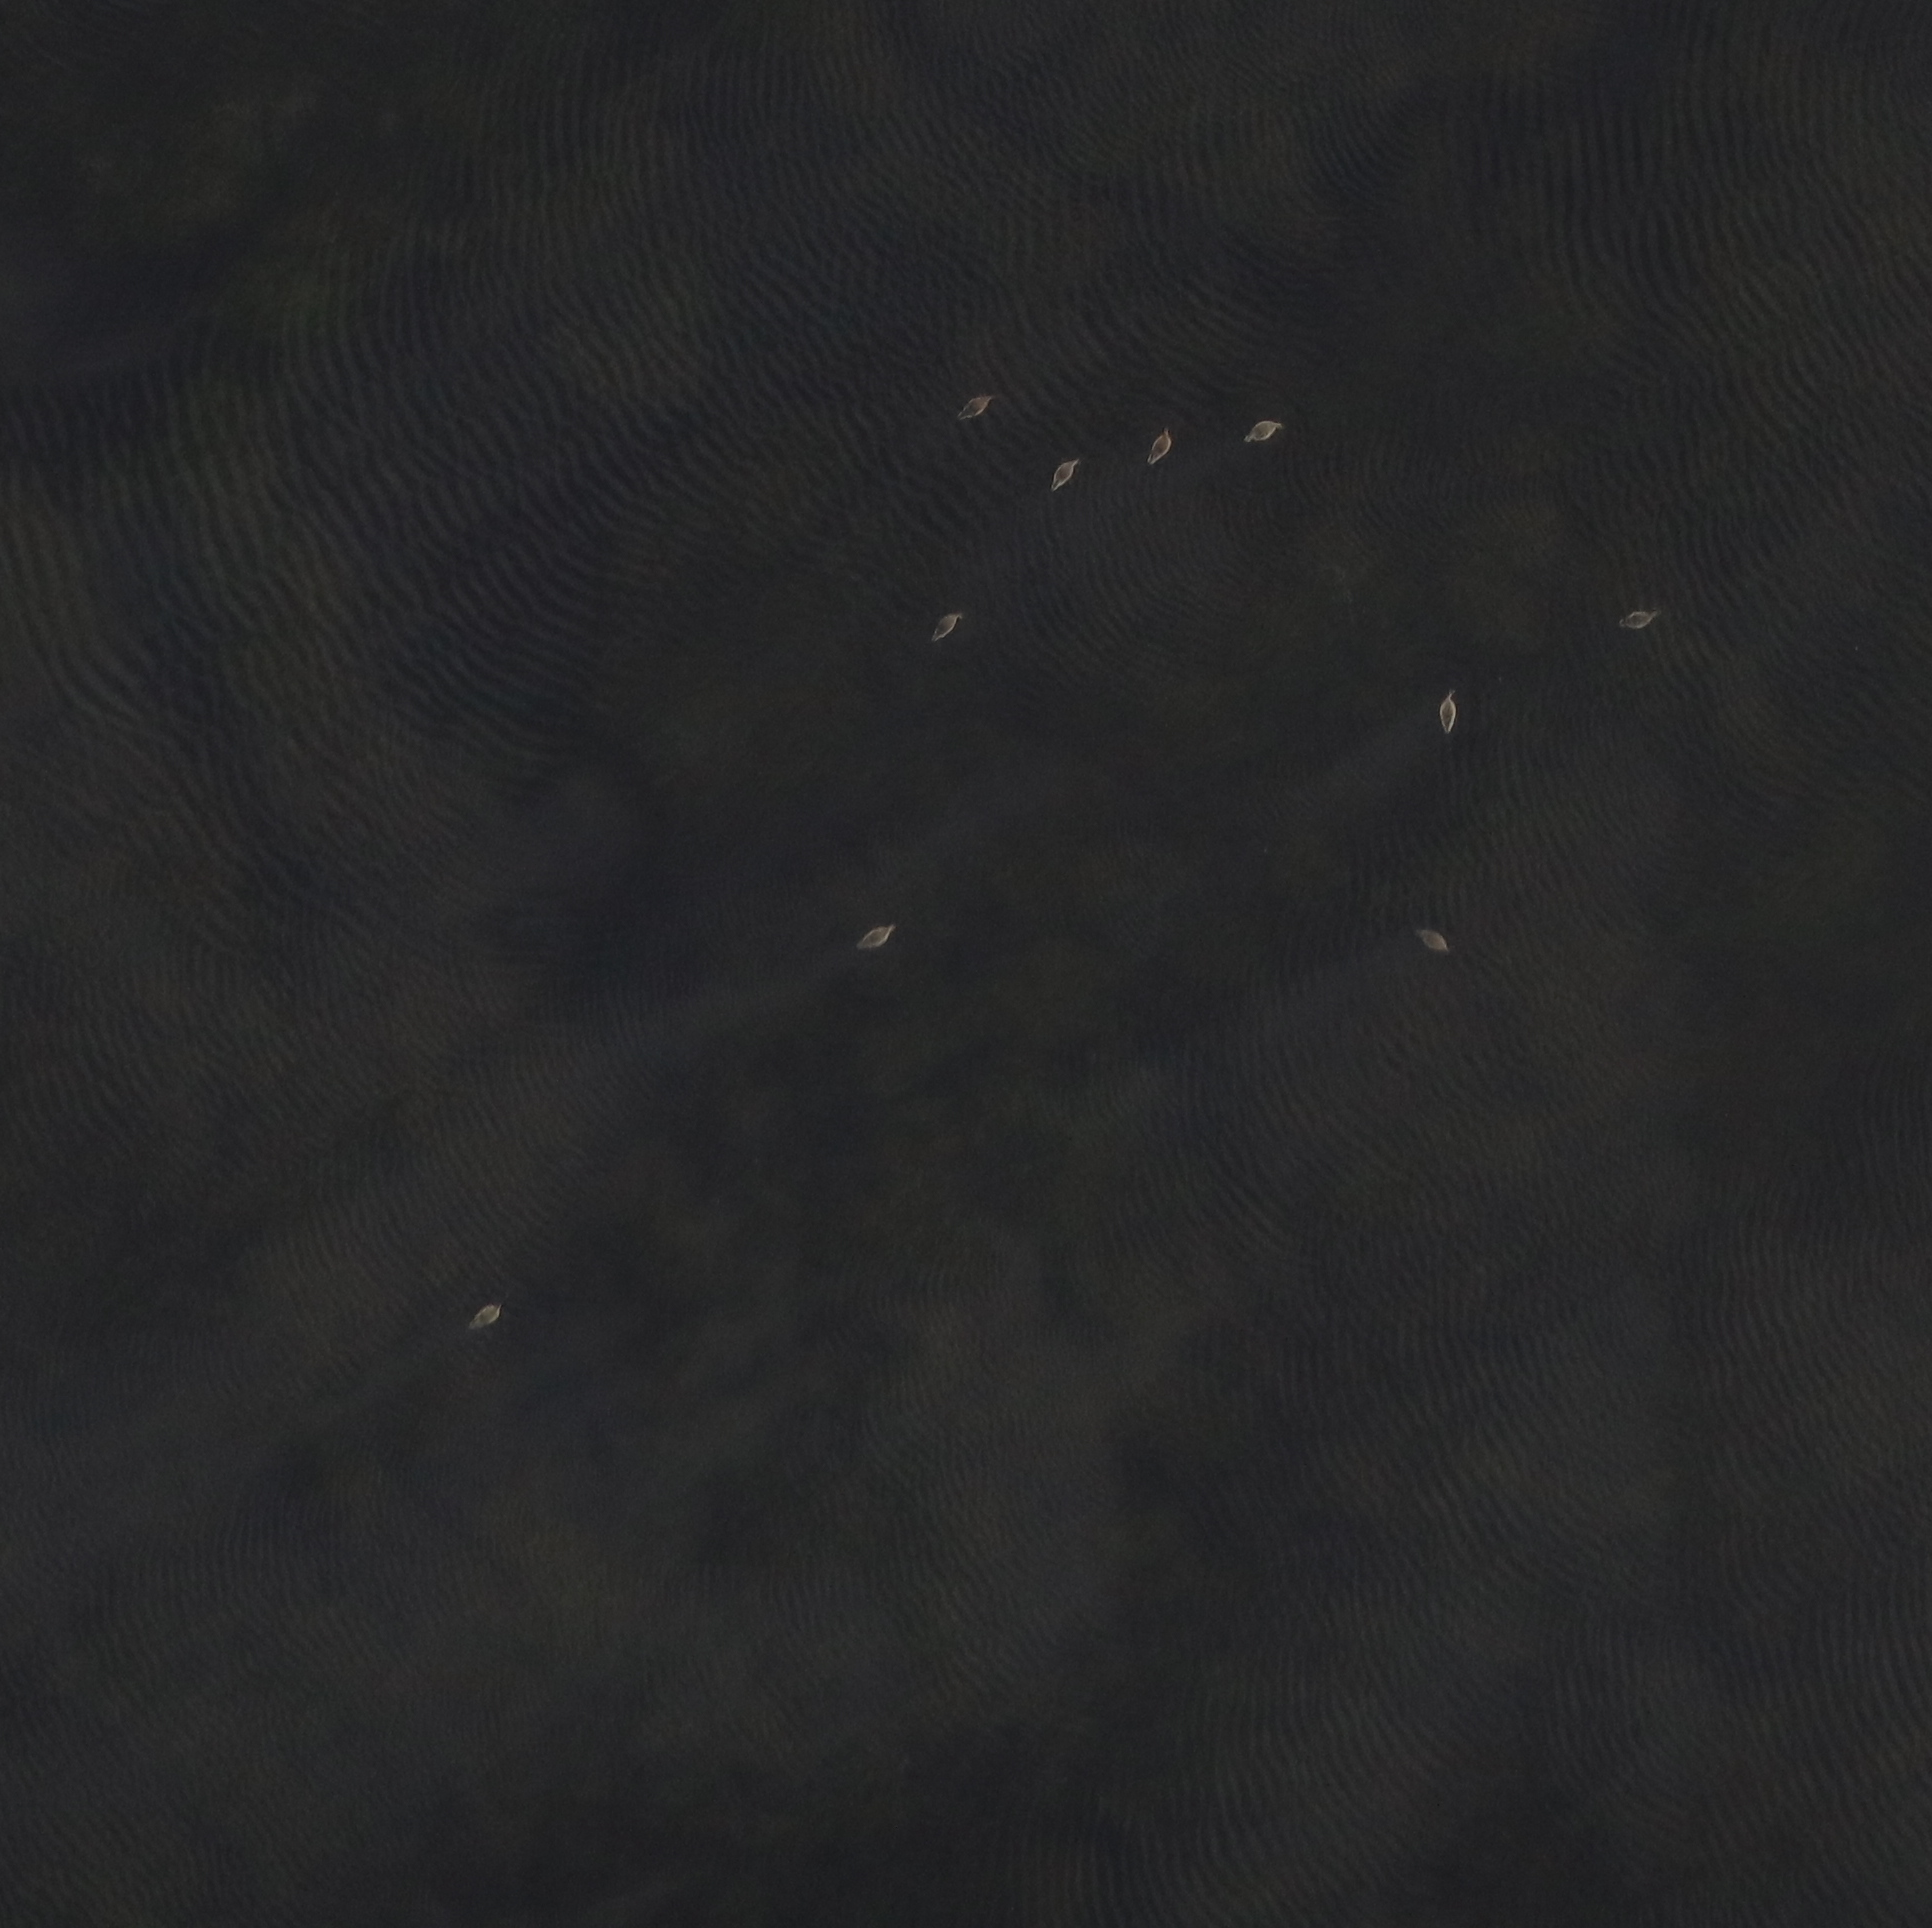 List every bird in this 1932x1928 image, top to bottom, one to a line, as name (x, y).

other bird (975, 406)
other bird (1264, 433)
other bird (1159, 445)
other bird (1059, 473)
other bird (1639, 620)
other bird (943, 626)
other bird (1446, 713)
other bird (874, 936)
other bird (1435, 941)
other bird (486, 1315)